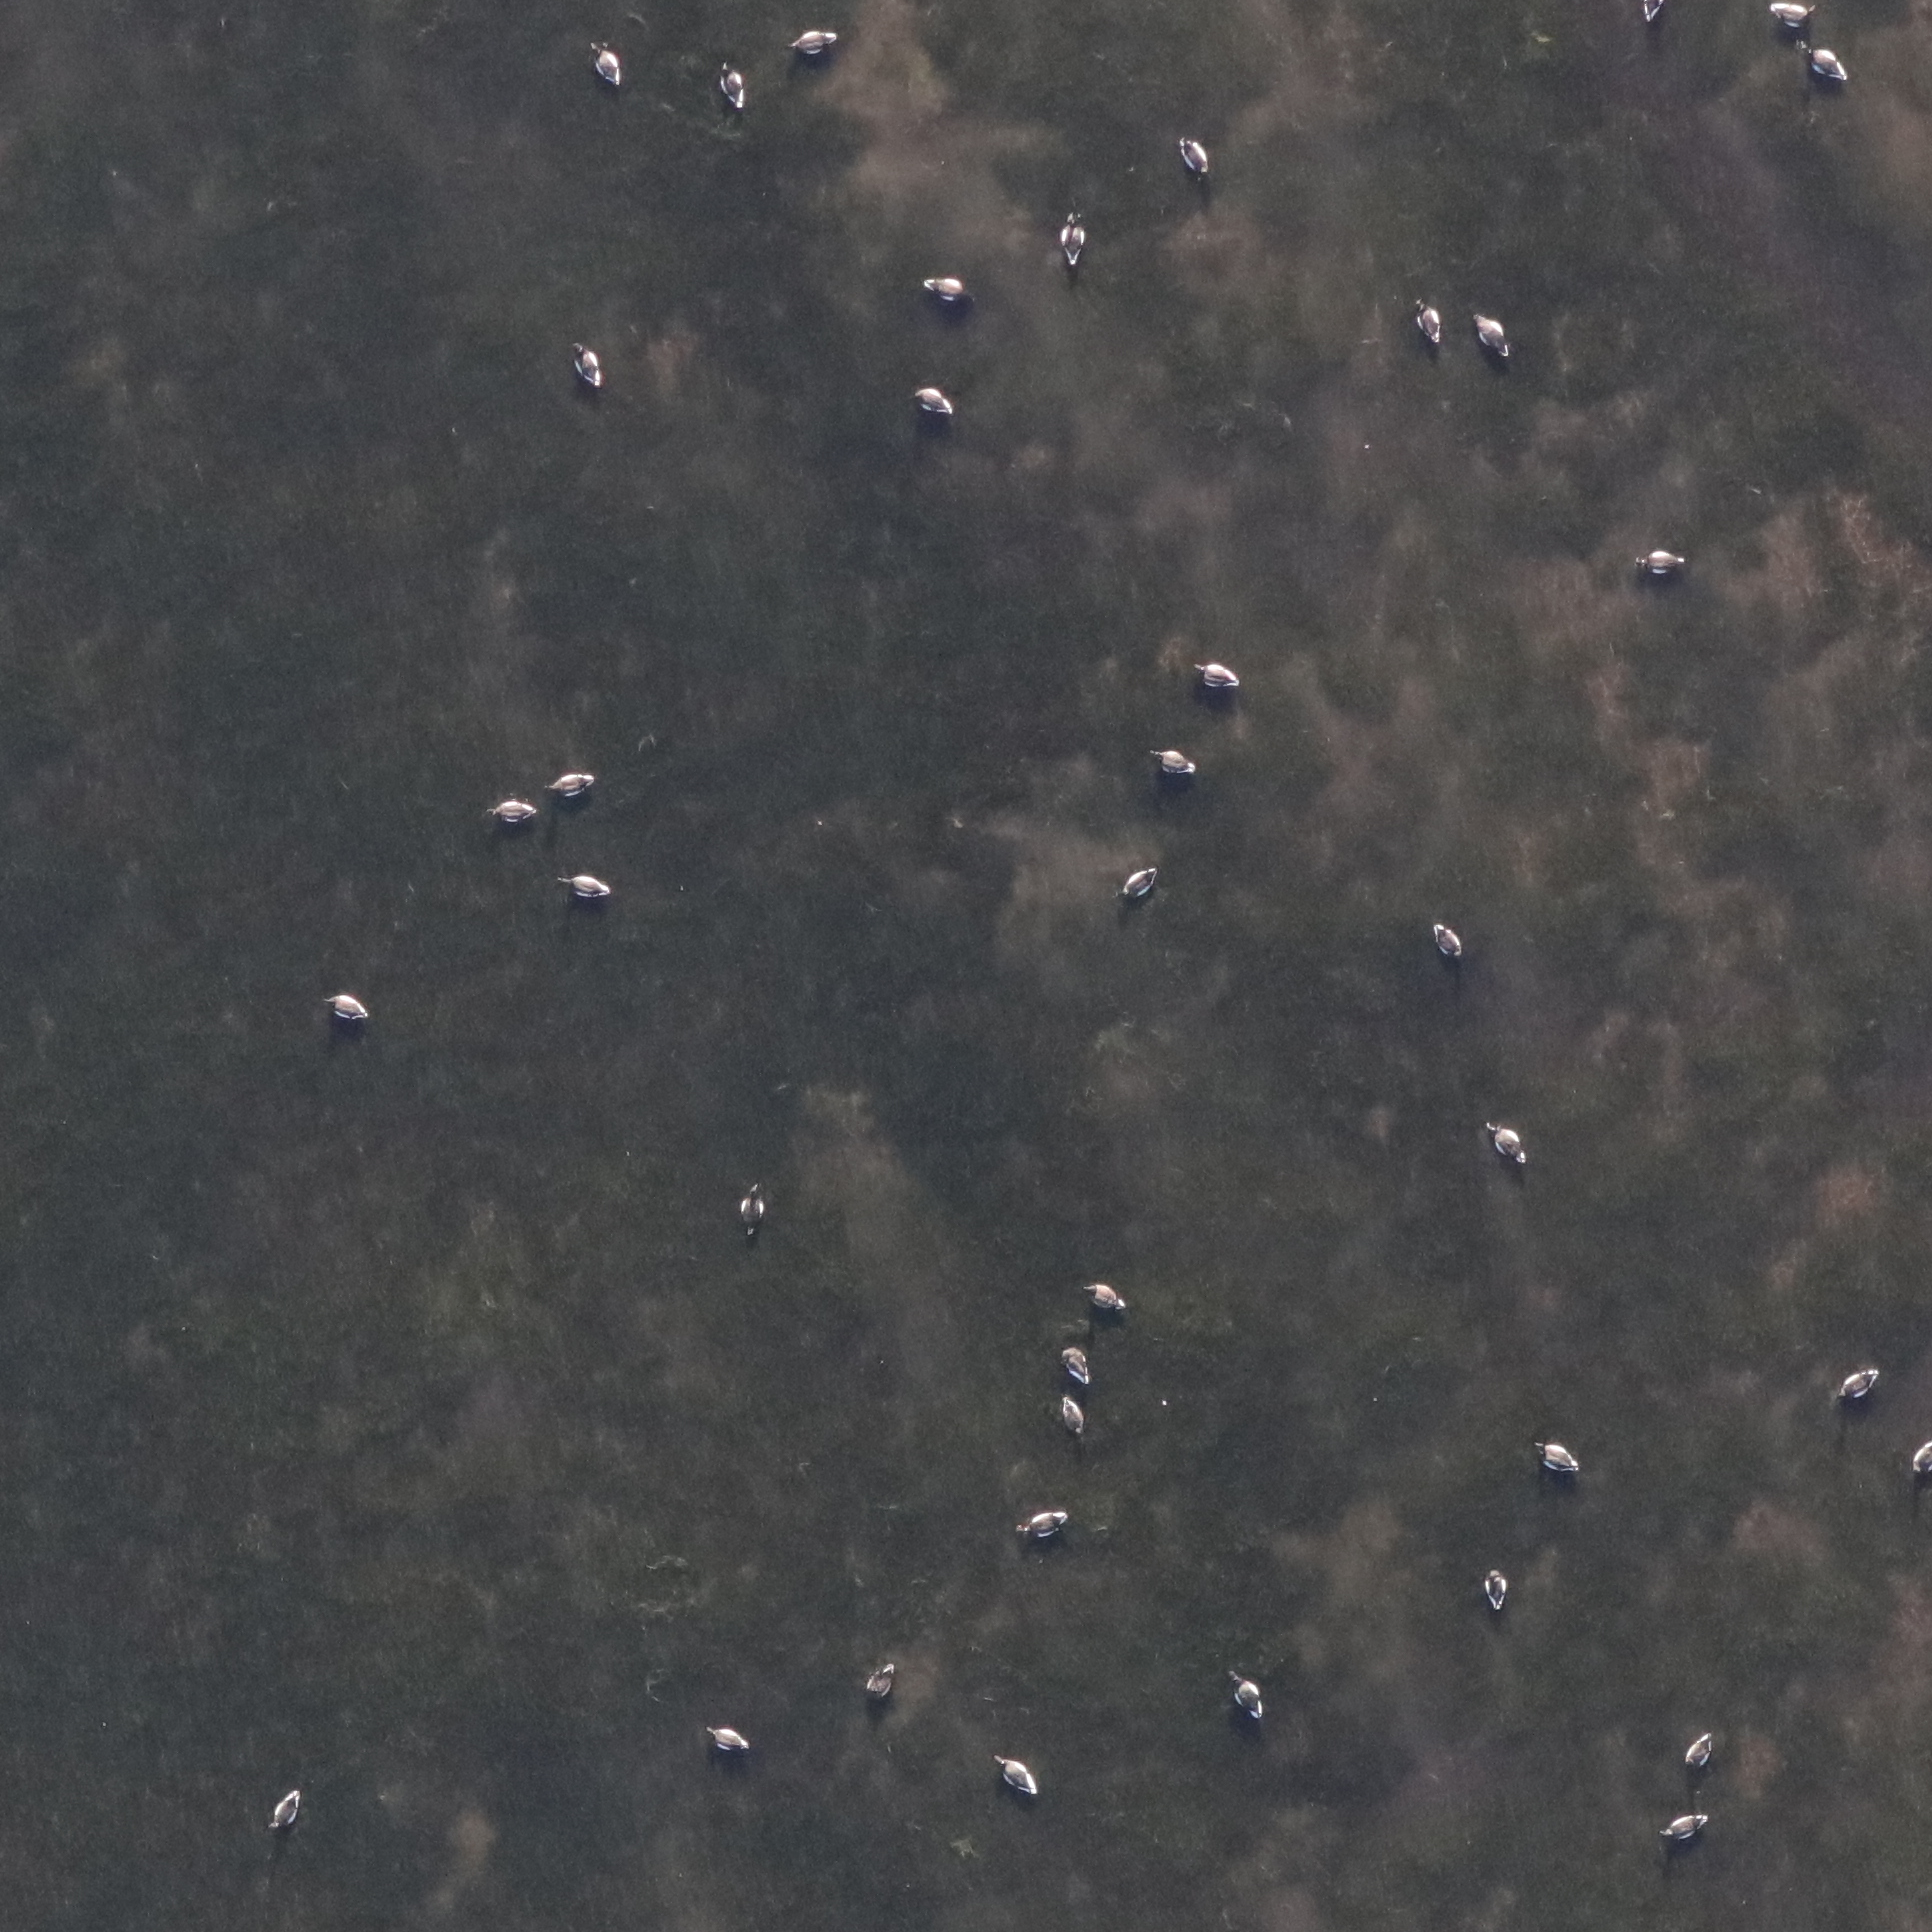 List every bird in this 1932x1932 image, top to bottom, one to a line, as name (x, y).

brant (1790, 15)
brant (812, 43)
brant (1826, 62)
brant (607, 64)
brant (730, 86)
brant (1195, 157)
brant (1071, 239)
brant (947, 289)
brant (1427, 322)
brant (1491, 334)
brant (587, 363)
brant (932, 401)
brant (1662, 561)
brant (1215, 676)
brant (1172, 763)
brant (574, 784)
brant (512, 812)
brant (1138, 885)
brant (583, 887)
brant (1448, 943)
brant (345, 1007)
brant (1506, 1143)
brant (753, 1208)
brant (1103, 1298)
brant (1074, 1363)
brant (1858, 1386)
brant (1072, 1417)
brant (1557, 1458)
brant (1926, 1459)
brant (1044, 1525)
brant (1495, 1588)
brant (878, 1682)
brant (1248, 1697)
brant (725, 1740)
brant (1699, 1753)
brant (1015, 1775)
brant (285, 1812)
brant (1685, 1826)